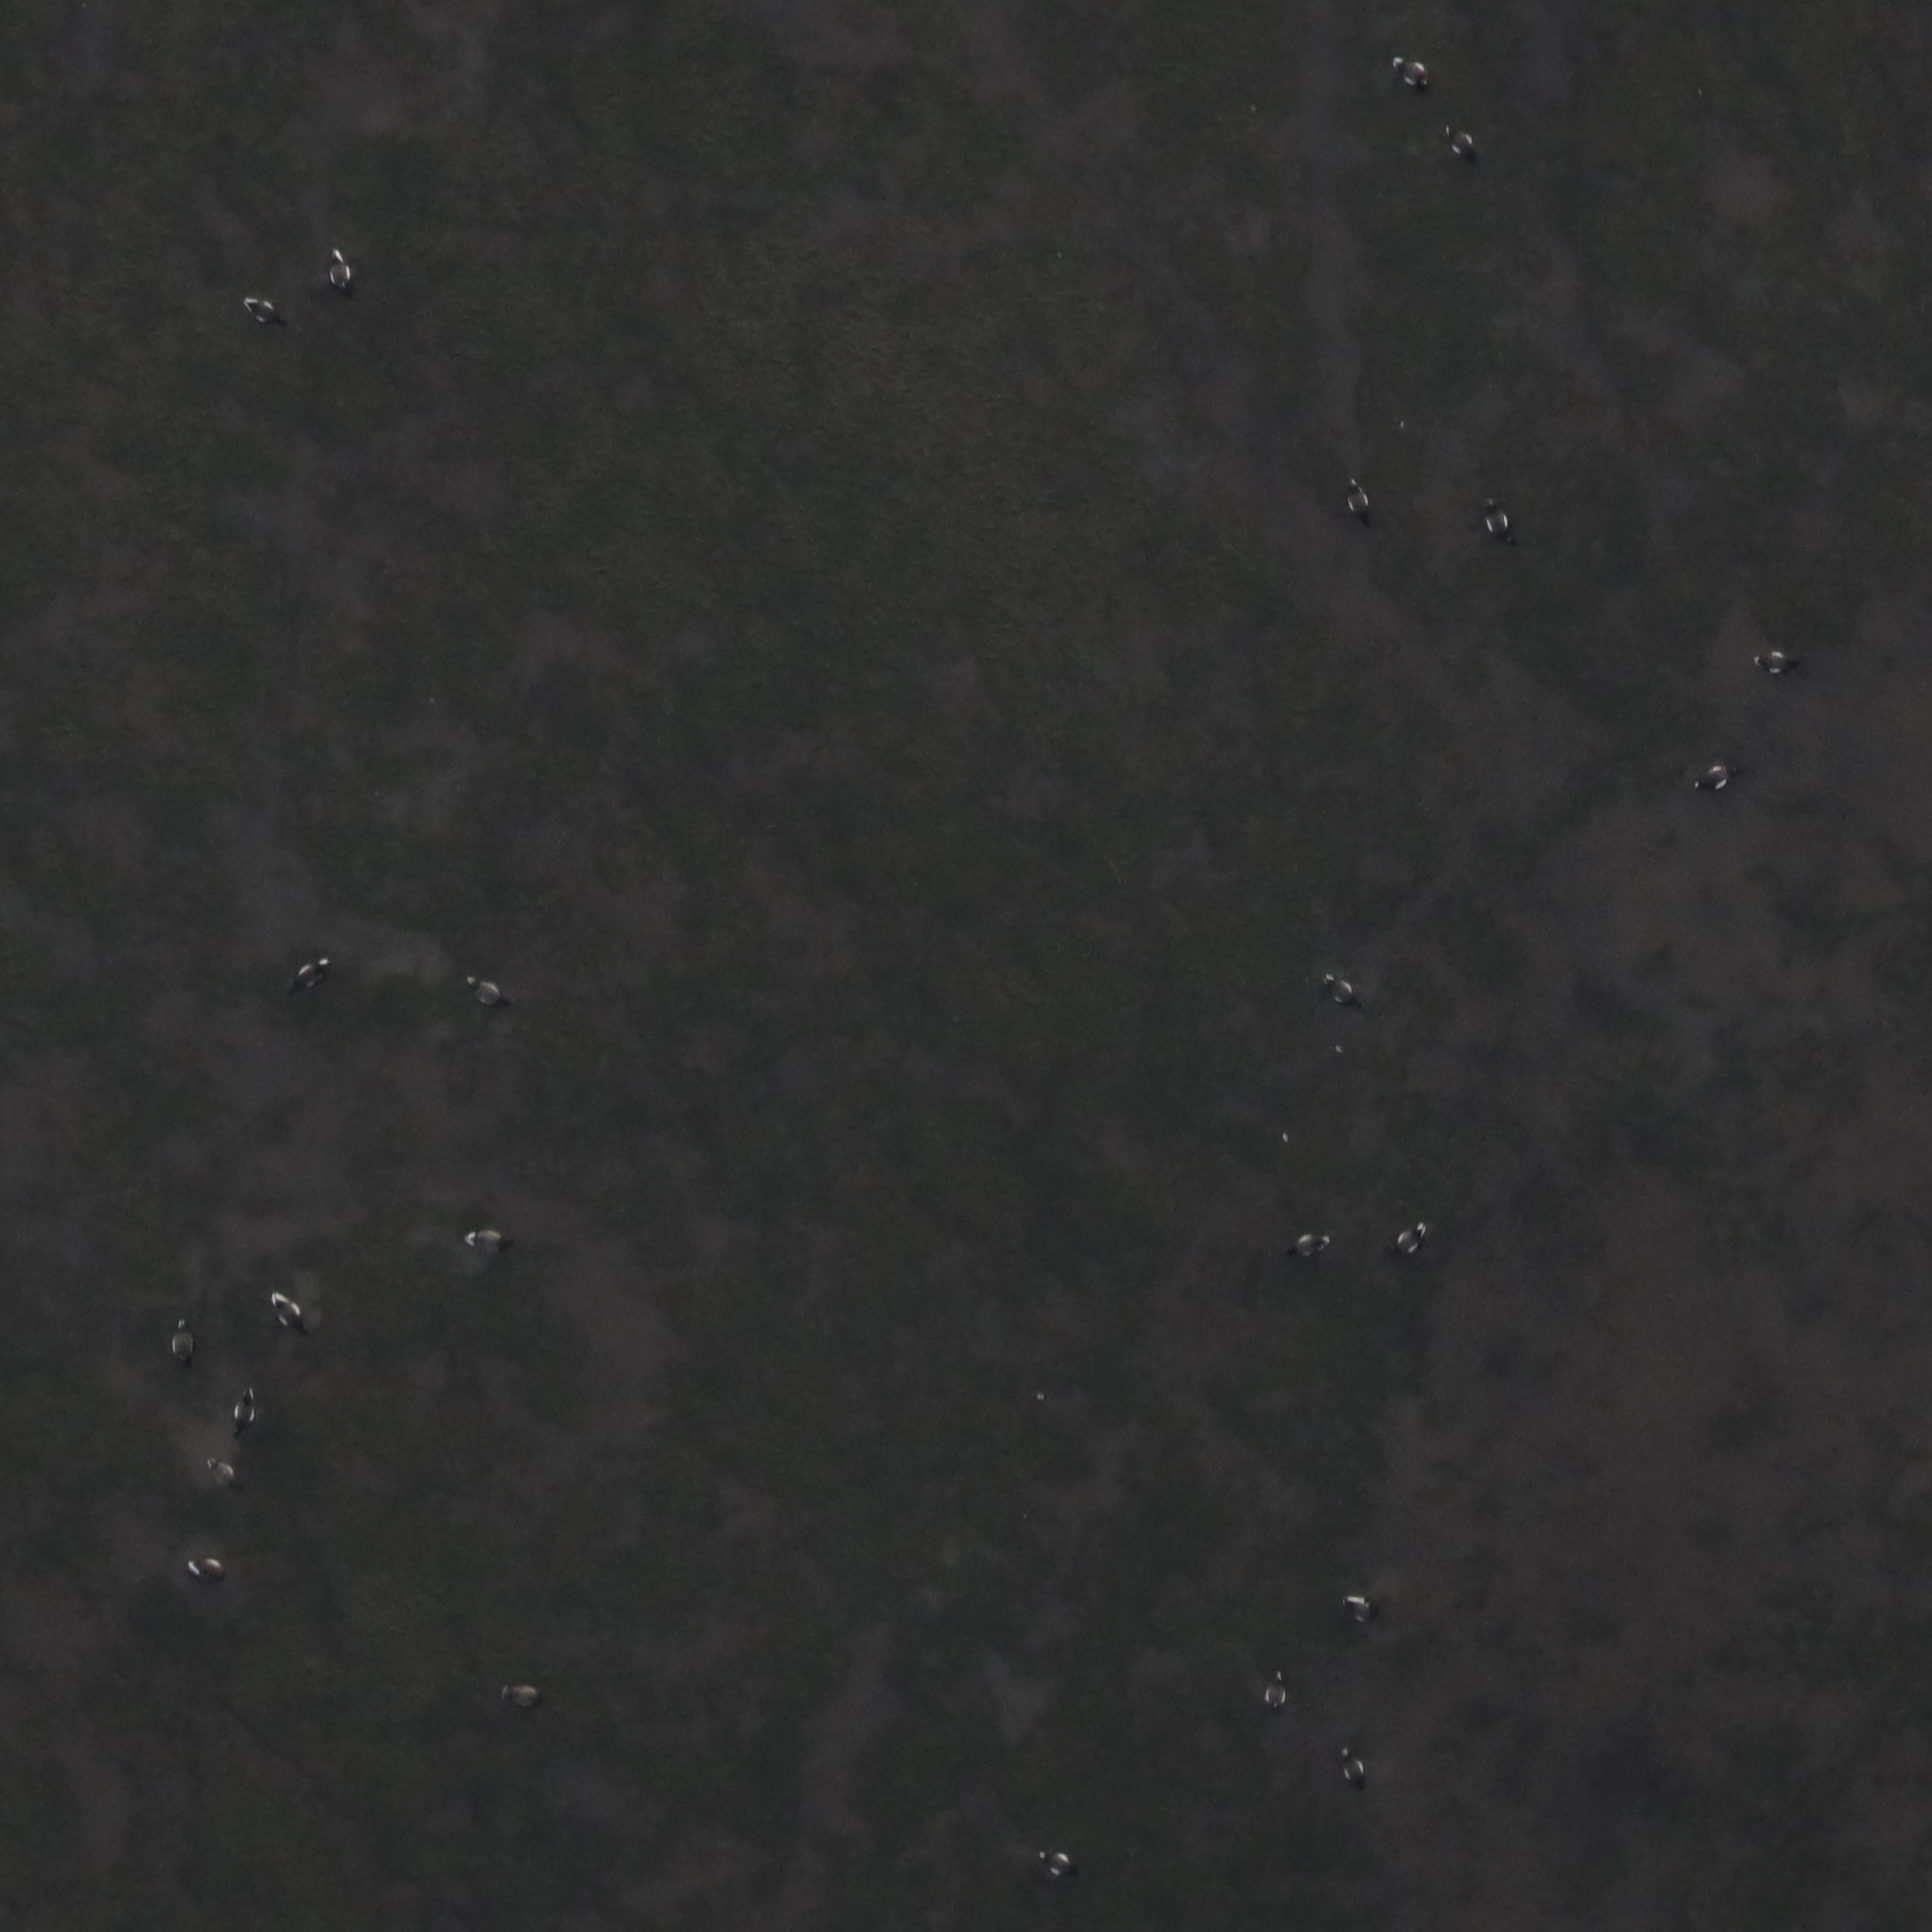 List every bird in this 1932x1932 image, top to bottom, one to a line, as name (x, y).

brant (1410, 74)
brant (1461, 142)
brant (341, 273)
brant (263, 310)
brant (1359, 503)
brant (1497, 520)
brant (1776, 663)
brant (1716, 778)
brant (312, 973)
brant (1340, 988)
brant (487, 990)
brant (1409, 1241)
brant (487, 1242)
brant (1310, 1246)
brant (288, 1311)
brant (183, 1340)
brant (244, 1411)
brant (223, 1474)
brant (205, 1564)
brant (1362, 1609)
brant (1275, 1694)
brant (523, 1696)
brant (1352, 1768)
brant (1059, 1863)